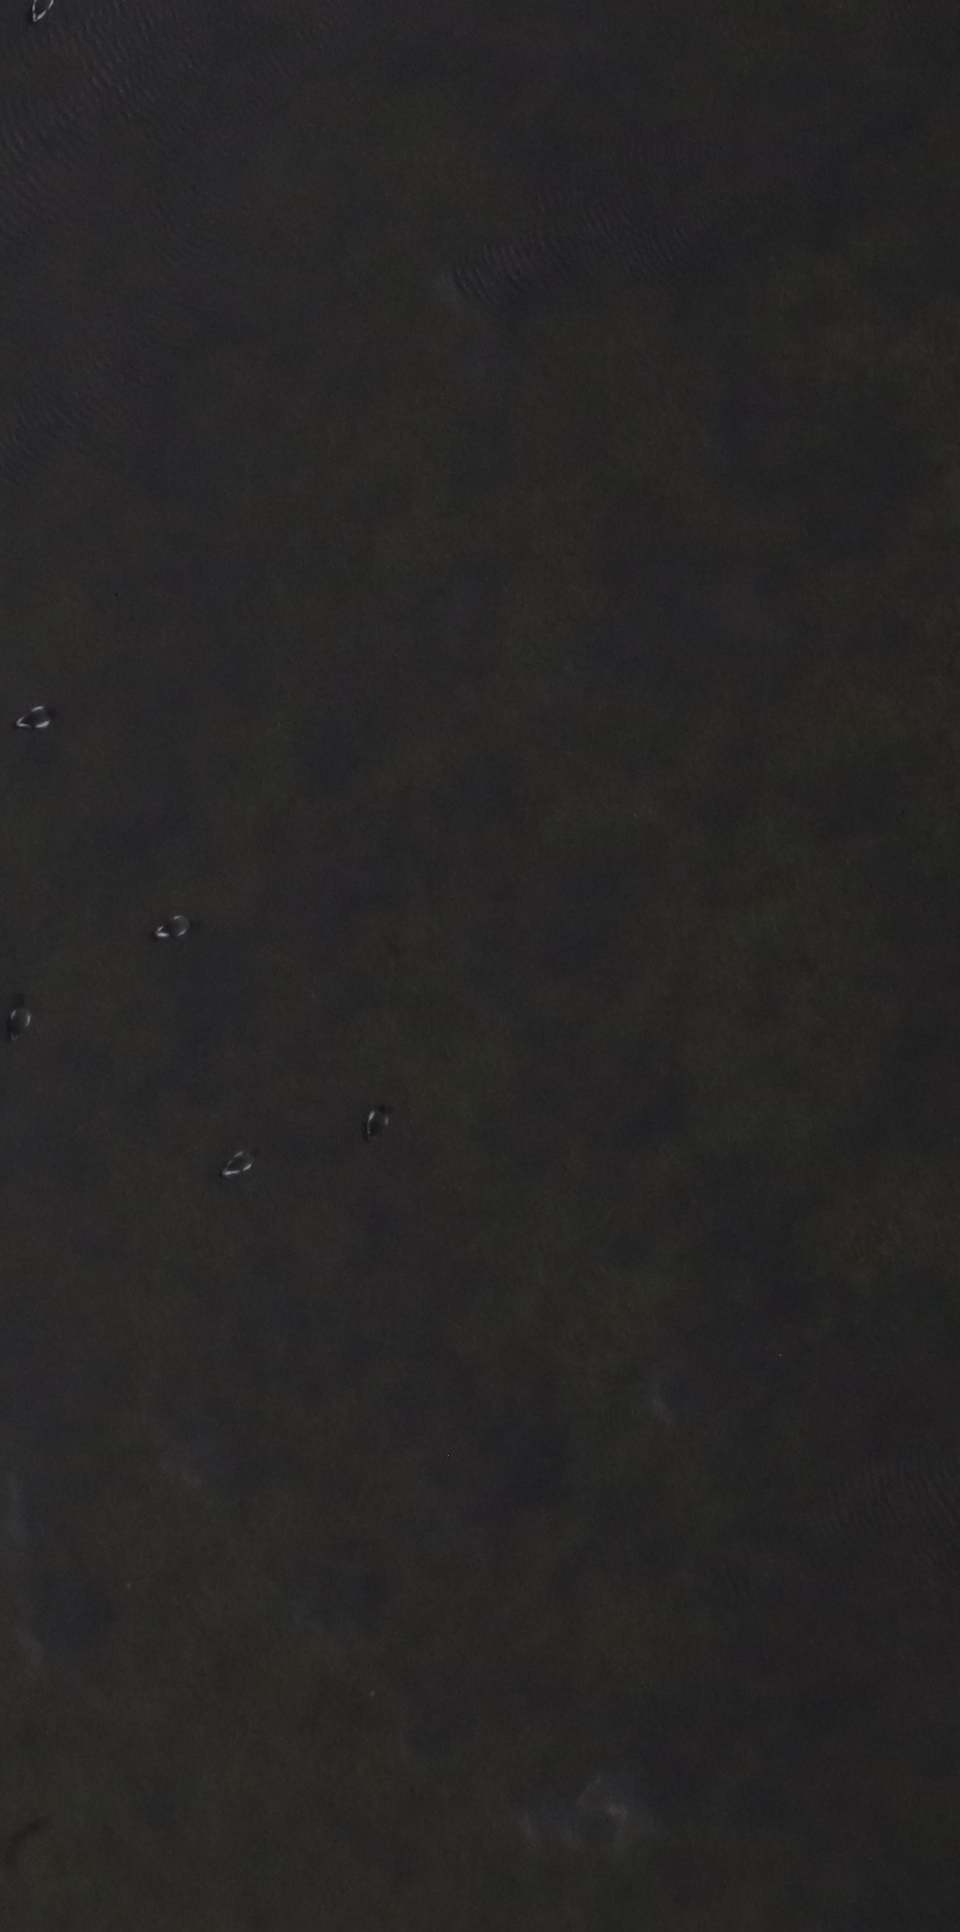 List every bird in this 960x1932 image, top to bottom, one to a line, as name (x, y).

brant (41, 2)
brant (35, 717)
brant (173, 928)
brant (19, 1020)
brant (378, 1120)
brant (241, 1162)